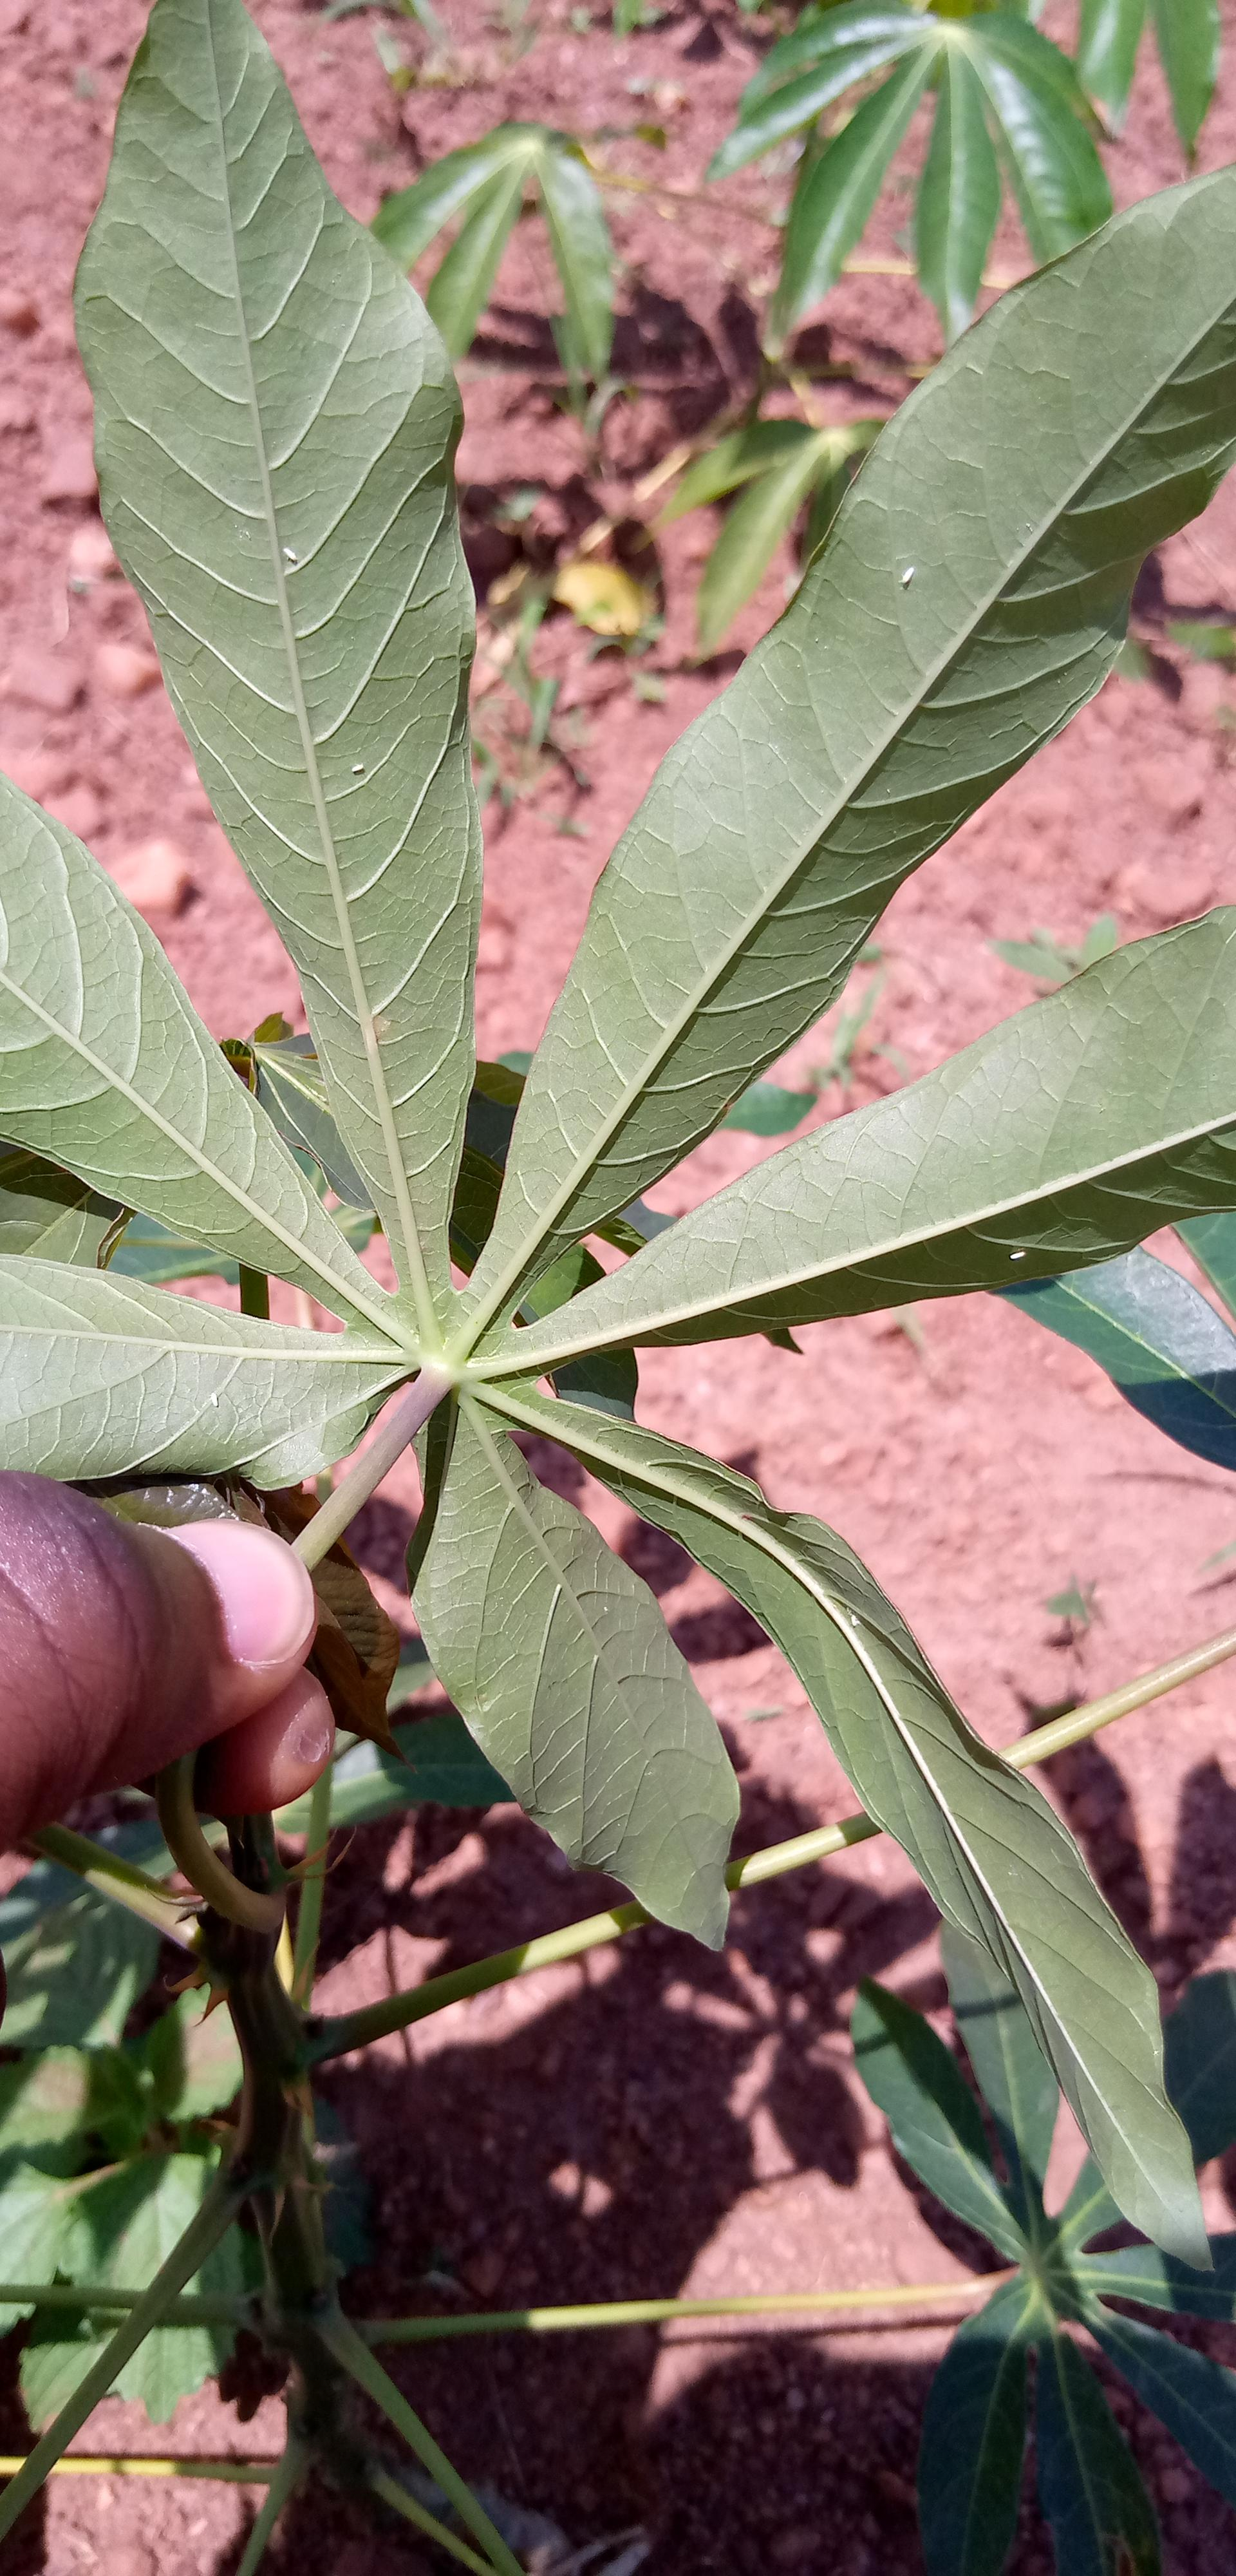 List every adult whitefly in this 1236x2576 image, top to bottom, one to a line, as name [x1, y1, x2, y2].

whitefly [257, 533, 312, 574]
whitefly [883, 553, 921, 604]
whitefly [340, 752, 379, 793]
whitefly [1005, 1236, 1031, 1276]
whitefly [201, 1384, 229, 1415]
whitefly [836, 1600, 866, 1648]